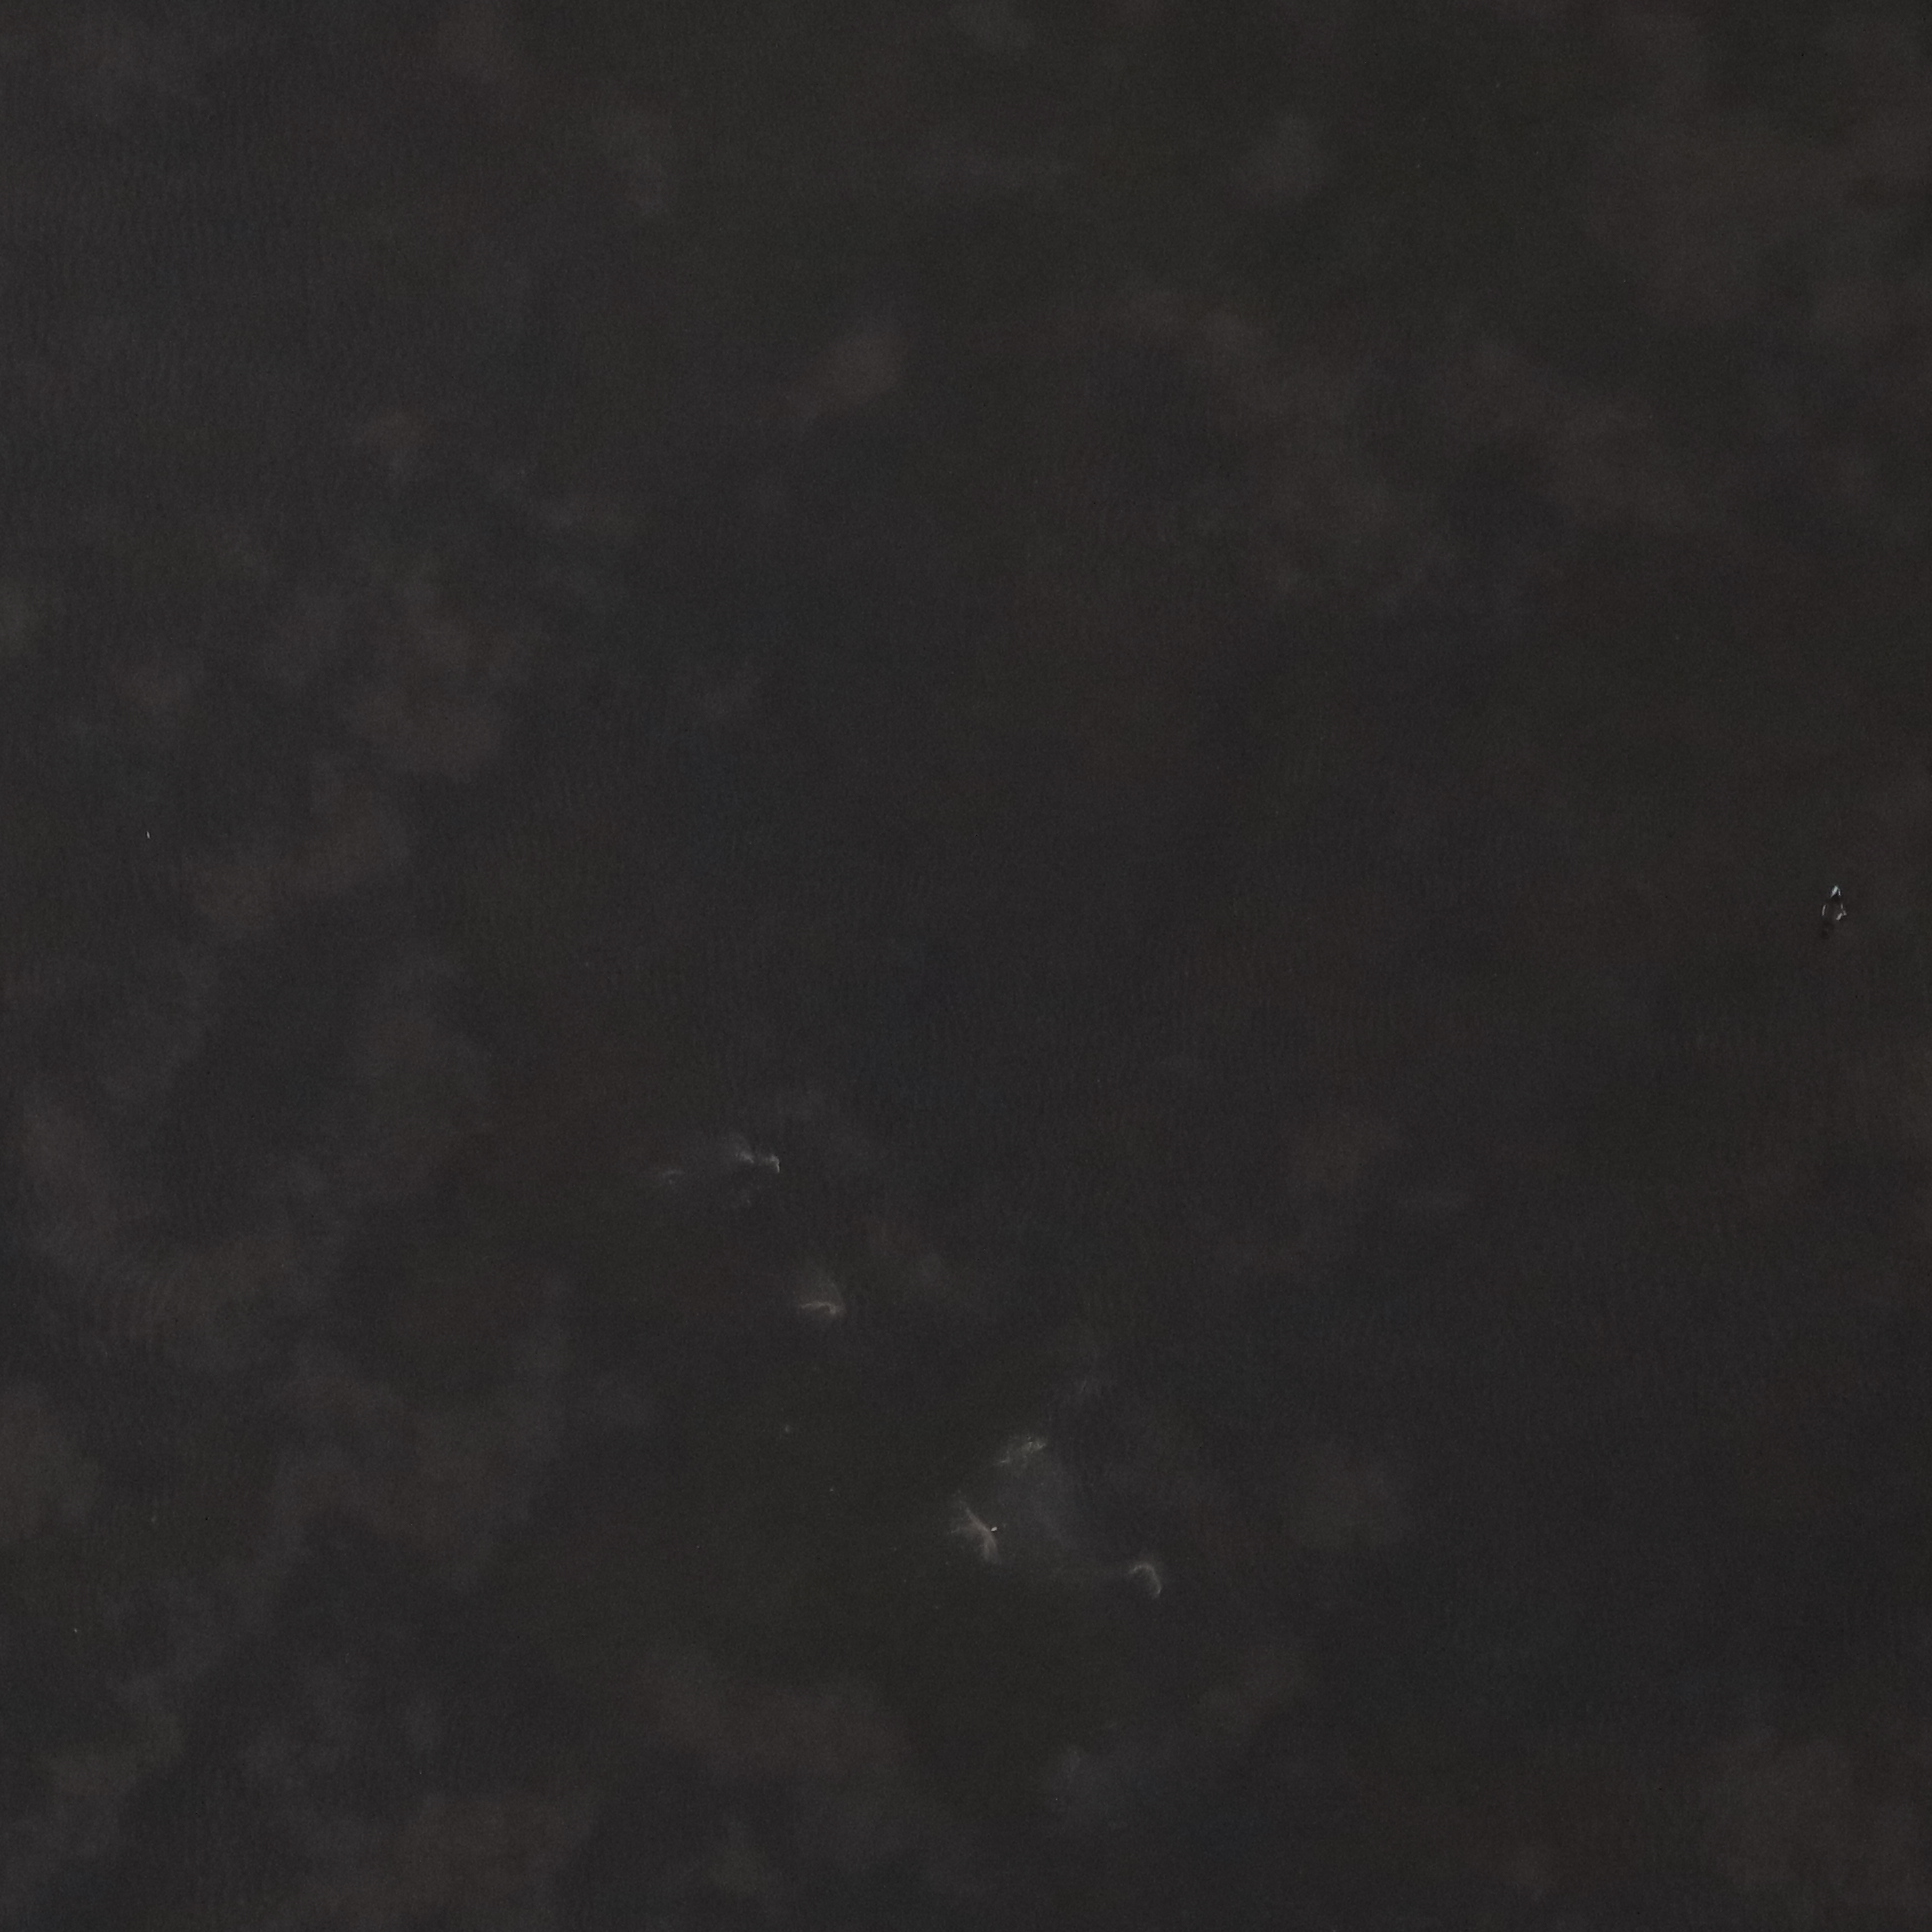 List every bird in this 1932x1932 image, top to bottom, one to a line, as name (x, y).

brant (1834, 908)